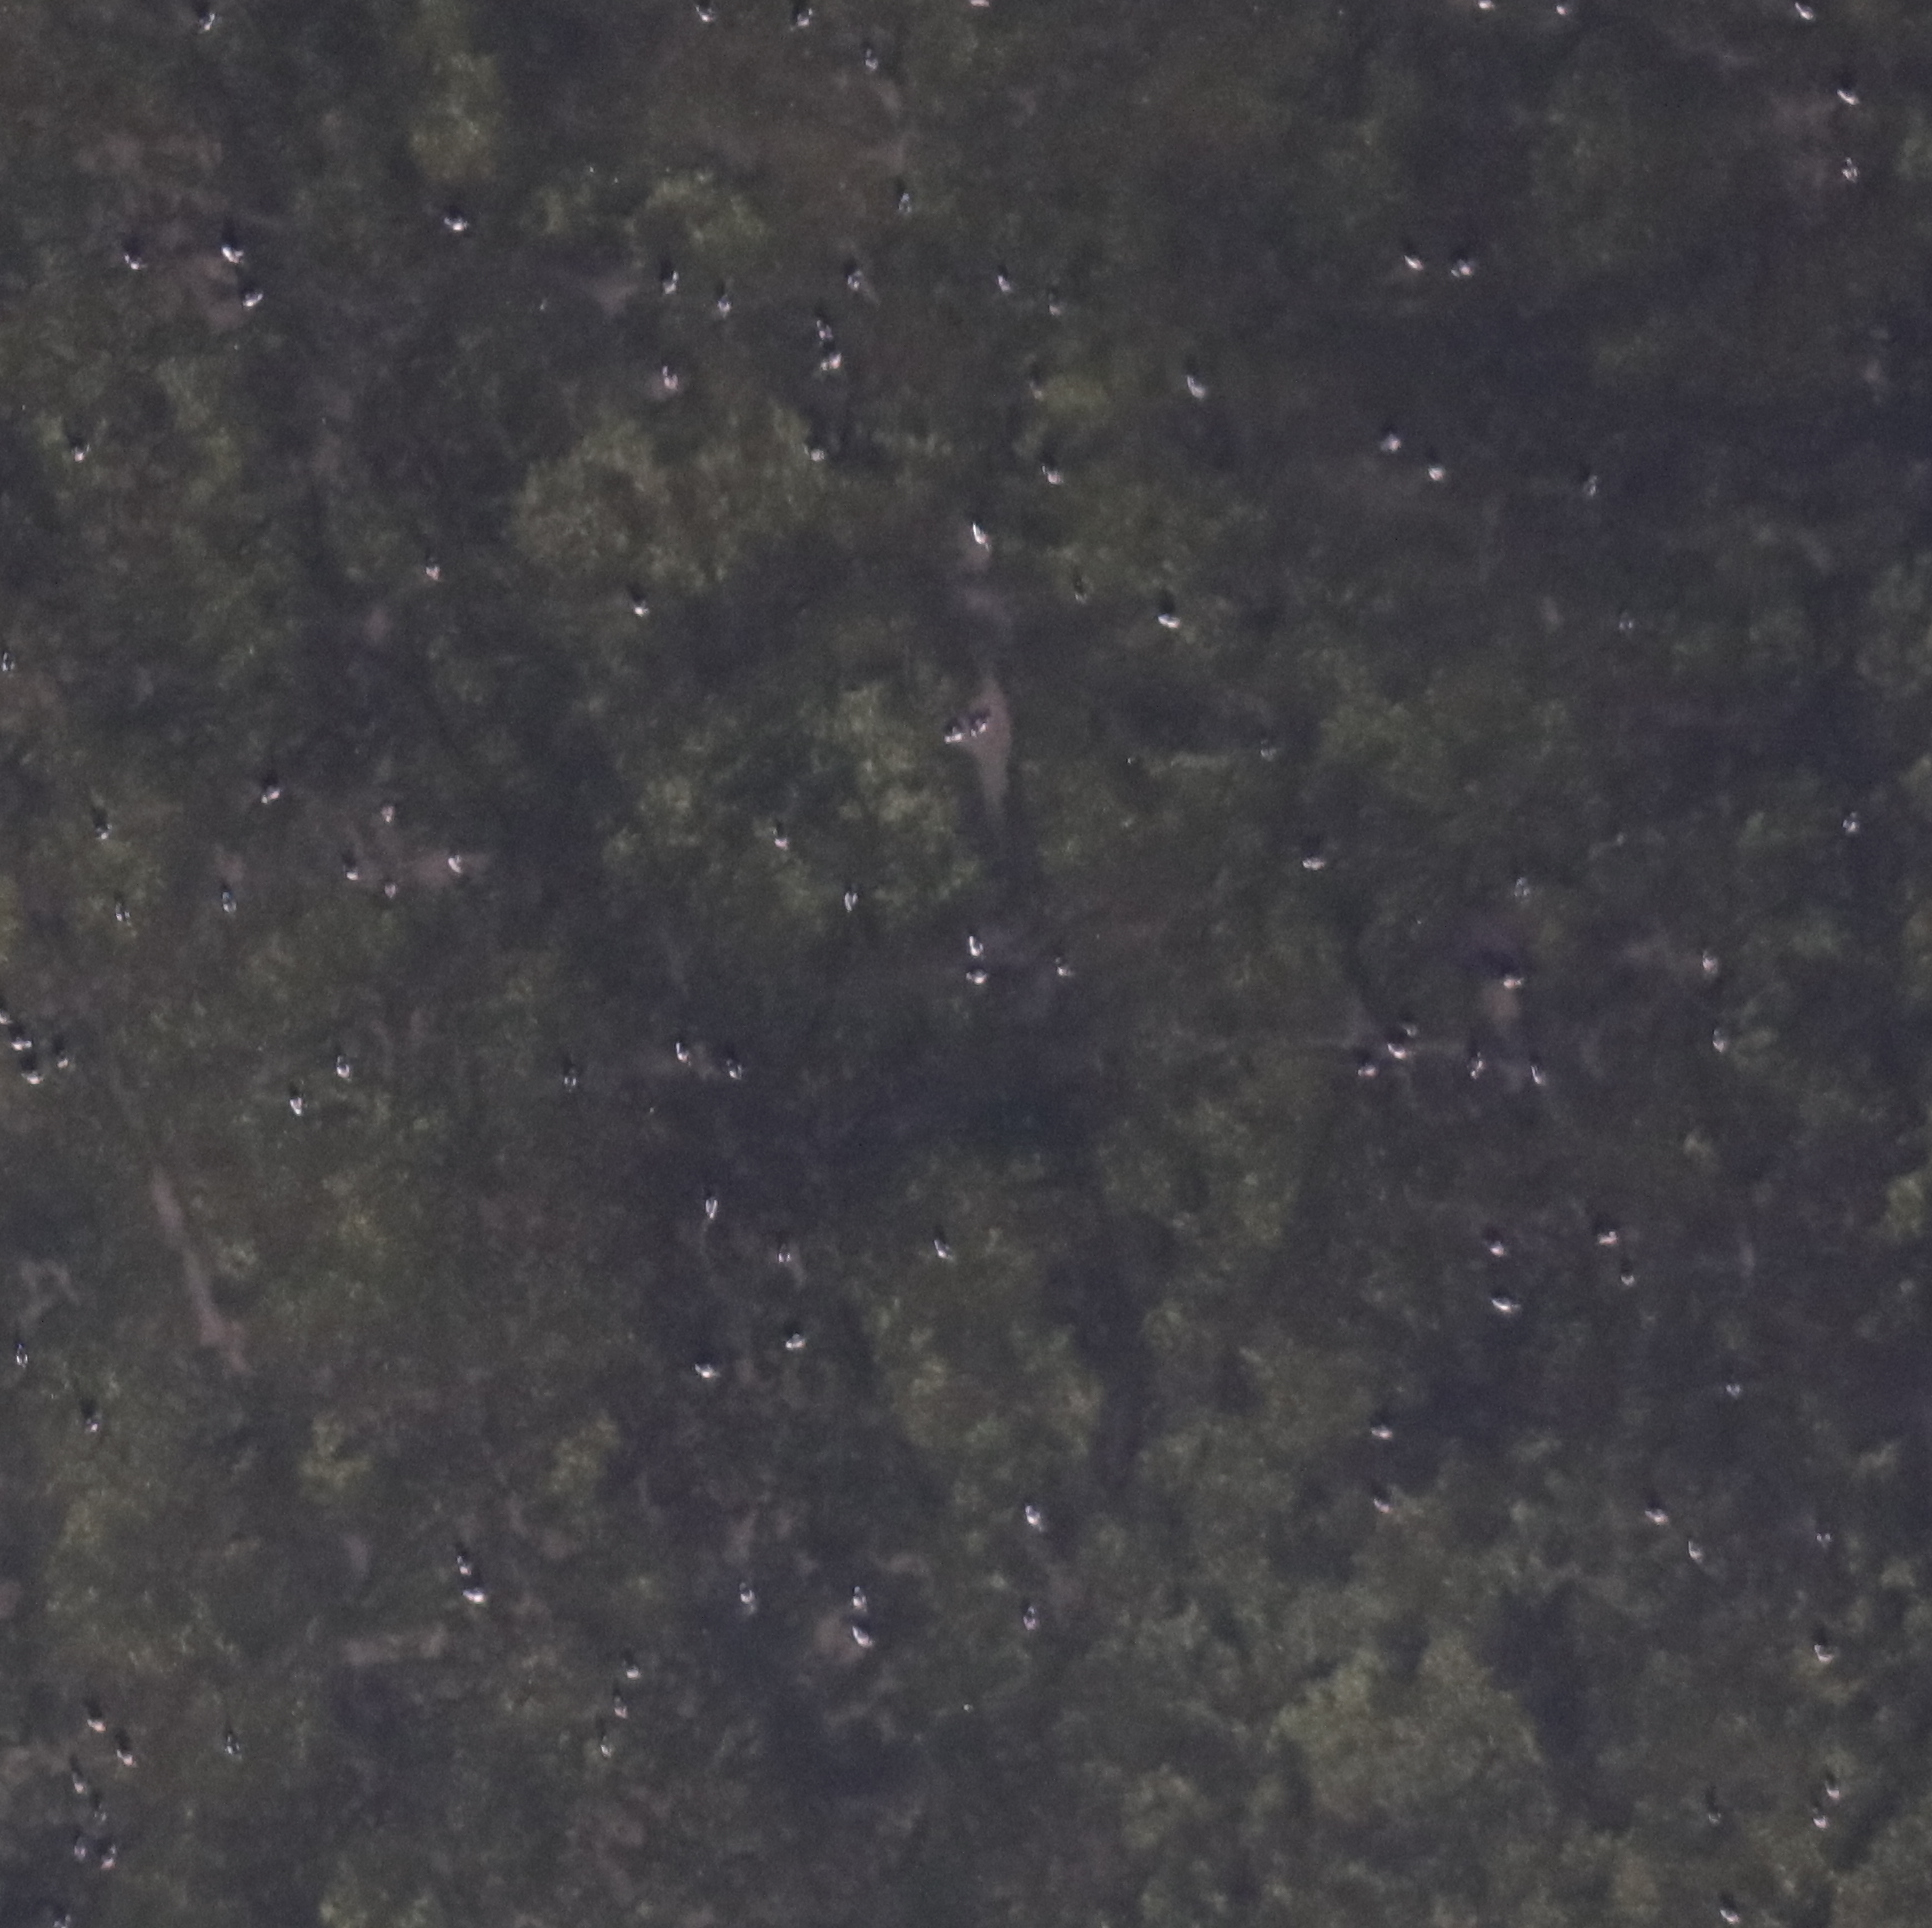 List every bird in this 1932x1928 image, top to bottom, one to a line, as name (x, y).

brant (1484, 1)
brant (987, 11)
brant (1562, 12)
brant (701, 13)
brant (215, 14)
brant (816, 20)
brant (1817, 22)
brant (878, 71)
brant (1853, 98)
brant (1854, 164)
brant (902, 206)
brant (459, 222)
brant (231, 251)
brant (134, 261)
brant (1408, 261)
brant (1463, 263)
brant (867, 267)
brant (682, 279)
brant (1013, 286)
brant (252, 293)
brant (725, 307)
brant (1065, 313)
brant (835, 323)
brant (843, 353)
brant (1199, 390)
brant (667, 392)
brant (1042, 404)
brant (77, 444)
brant (1391, 444)
brant (810, 454)
brant (1437, 471)
brant (1056, 481)
brant (1586, 486)
brant (984, 542)
brant (435, 569)
brant (1080, 590)
brant (636, 608)
brant (1169, 623)
brant (1633, 628)
brant (9, 663)
brant (986, 723)
brant (948, 736)
brant (281, 793)
brant (387, 814)
brant (103, 825)
brant (1861, 825)
brant (776, 833)
brant (1314, 860)
brant (468, 869)
brant (357, 870)
brant (1530, 890)
brant (407, 891)
brant (241, 898)
brant (848, 900)
brant (113, 927)
brant (976, 946)
brant (1709, 960)
brant (1066, 975)
brant (970, 979)
brant (1511, 985)
brant (2, 1021)
brant (1726, 1022)
brant (14, 1046)
brant (1401, 1048)
brant (682, 1049)
brant (66, 1060)
brant (342, 1067)
brant (1482, 1067)
brant (1540, 1067)
brant (1367, 1068)
brant (741, 1071)
brant (36, 1076)
brant (577, 1076)
brant (286, 1102)
brant (708, 1209)
brant (1501, 1238)
brant (1606, 1244)
brant (945, 1250)
brant (788, 1253)
brant (1629, 1281)
brant (1508, 1300)
brant (801, 1347)
brant (21, 1355)
brant (702, 1382)
brant (1730, 1385)
brant (1391, 1432)
brant (96, 1434)
brant (1381, 1500)
brant (1037, 1516)
brant (1660, 1520)
brant (1834, 1537)
brant (1685, 1555)
brant (464, 1574)
brant (747, 1595)
brant (484, 1597)
brant (863, 1597)
brant (1026, 1616)
brant (868, 1638)
brant (1825, 1651)
brant (634, 1664)
brant (616, 1704)
brant (97, 1726)
brant (601, 1747)
brant (239, 1759)
brant (127, 1760)
brant (82, 1775)
brant (1837, 1784)
brant (1725, 1803)
brant (108, 1818)
brant (1824, 1820)
brant (79, 1848)
brant (119, 1862)
brant (1730, 1903)